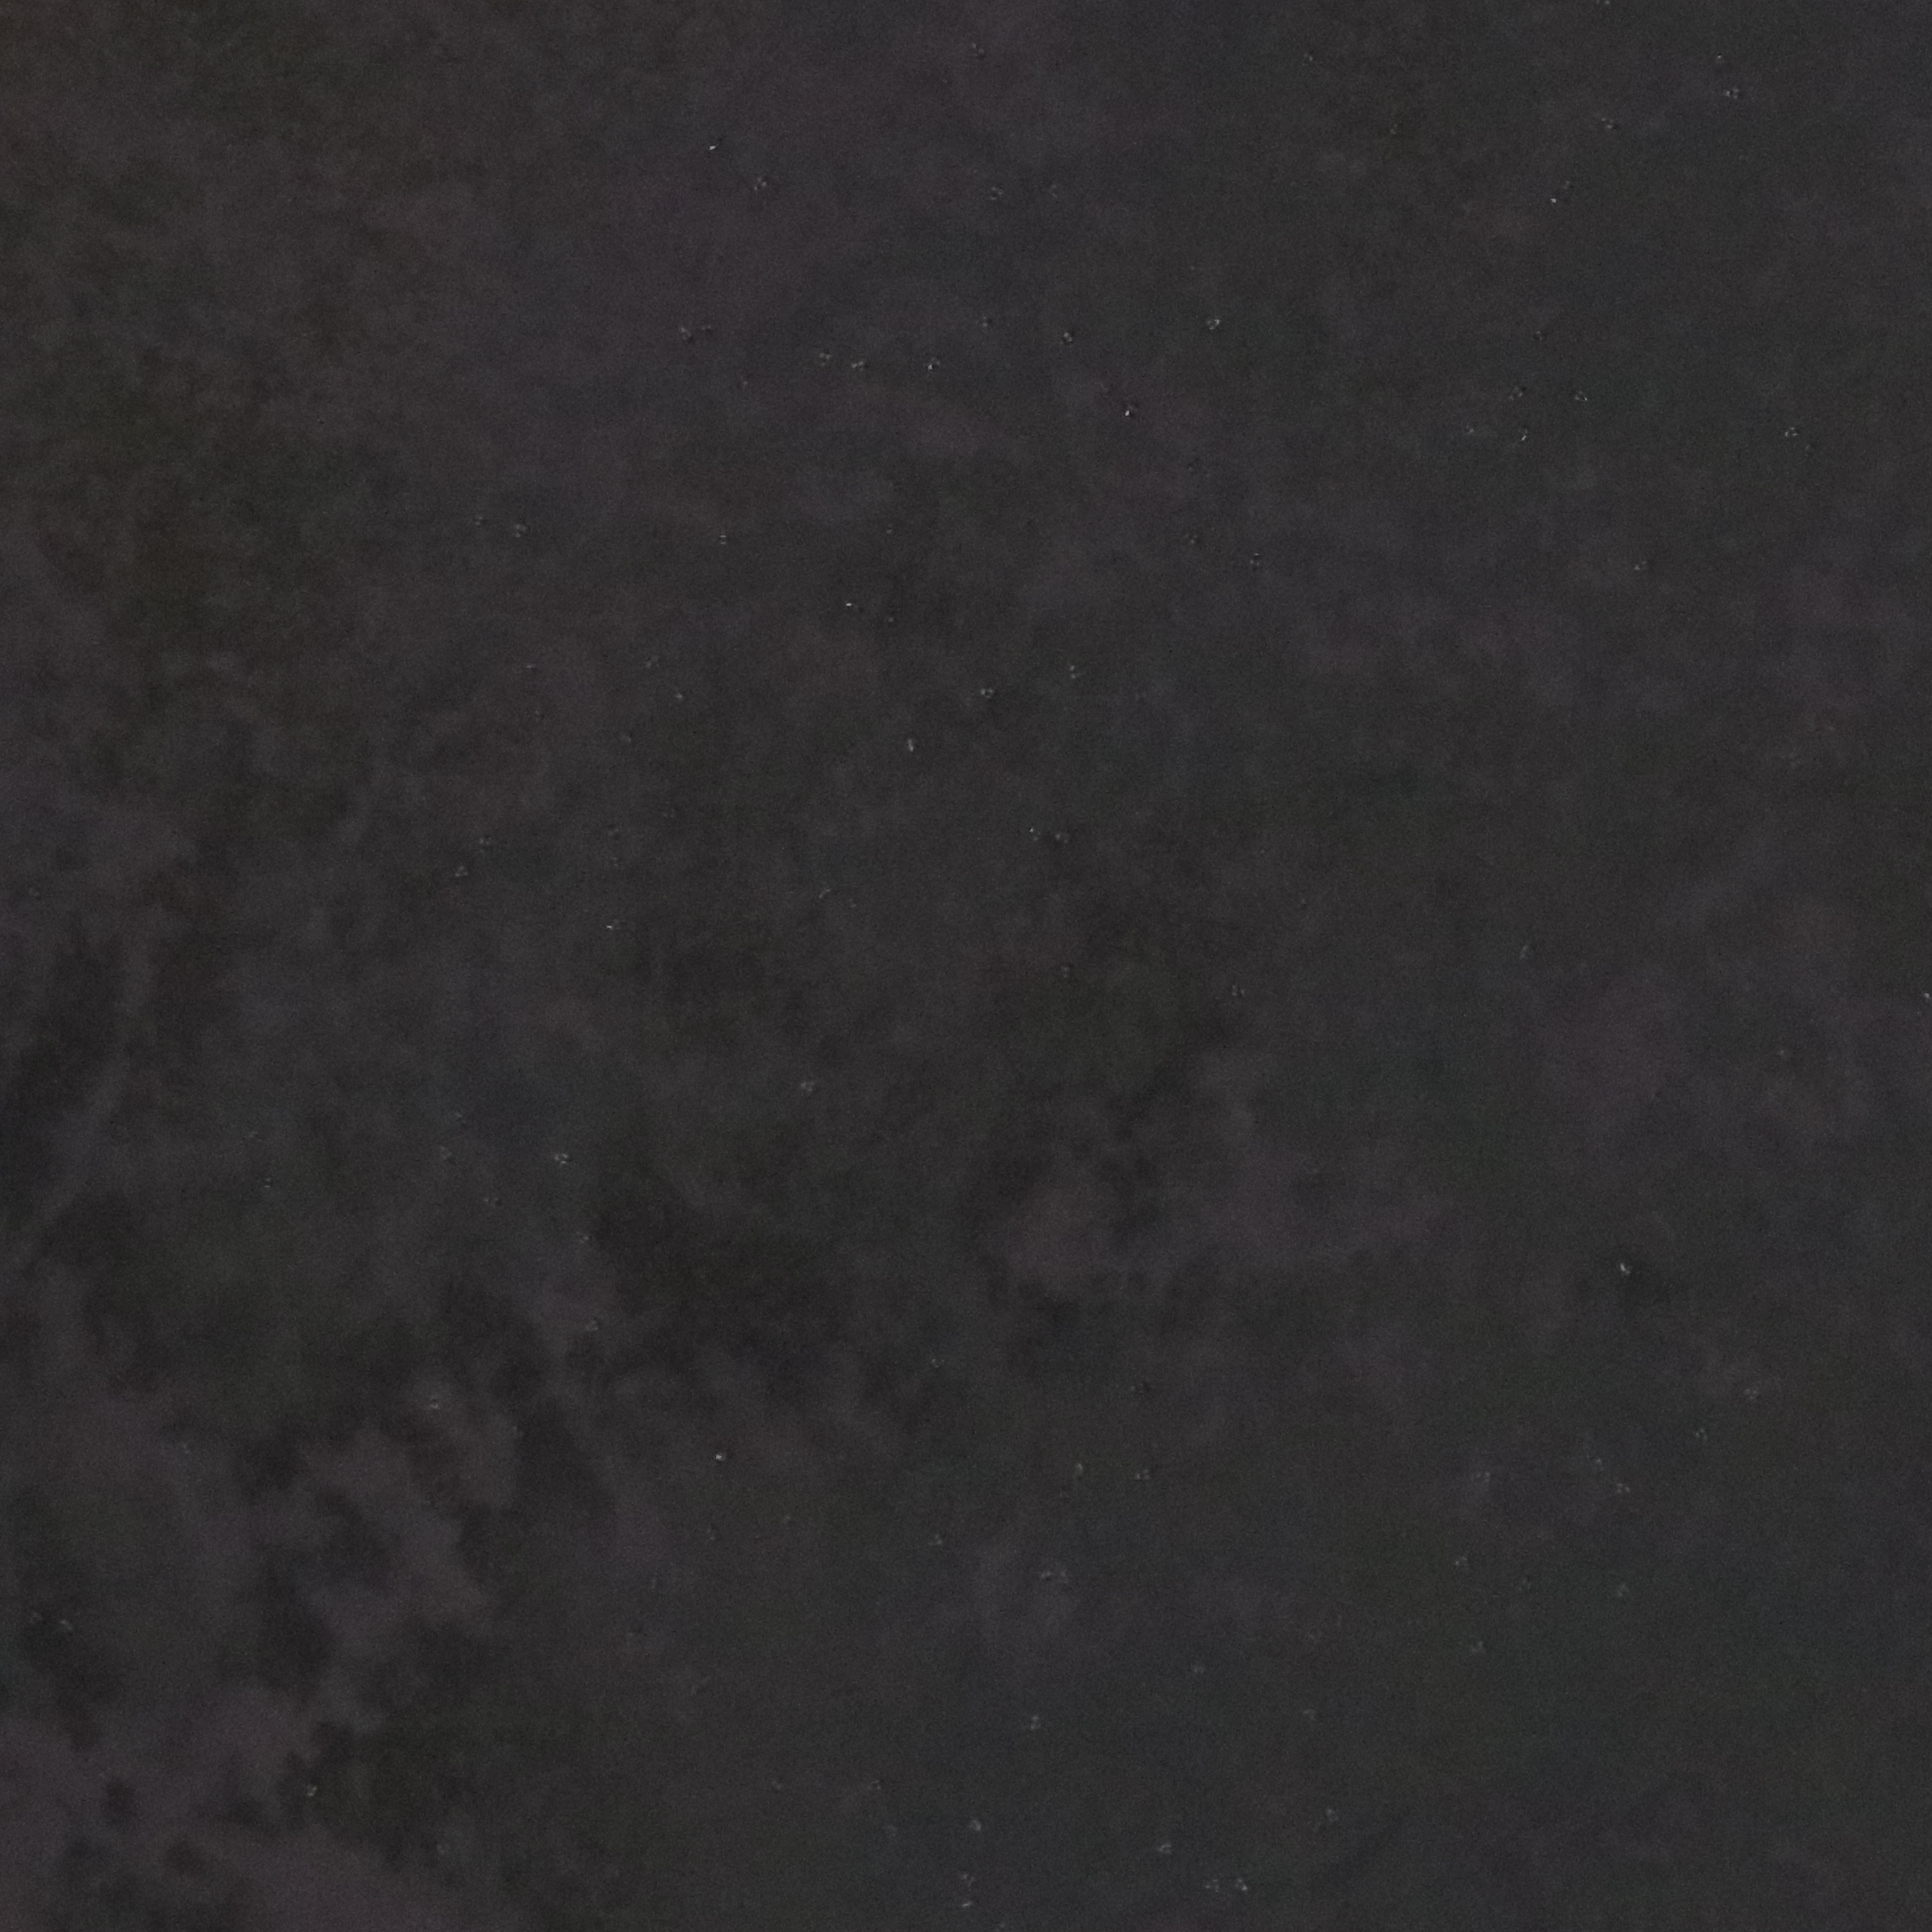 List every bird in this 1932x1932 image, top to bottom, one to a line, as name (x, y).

brant (983, 45)
brant (1723, 47)
brant (1310, 49)
brant (1737, 88)
brant (1608, 120)
brant (1398, 123)
brant (720, 145)
brant (1577, 176)
brant (756, 186)
brant (992, 193)
brant (1061, 194)
brant (1561, 198)
brant (988, 324)
brant (718, 327)
brant (1208, 327)
brant (1542, 327)
brant (685, 334)
brant (1072, 345)
brant (820, 357)
brant (858, 363)
brant (931, 364)
brant (750, 380)
brant (1516, 392)
brant (1584, 395)
brant (1129, 412)
brant (1478, 422)
brant (1791, 425)
brant (1525, 434)
brant (1188, 466)
brant (479, 524)
brant (523, 529)
brant (900, 529)
brant (1193, 535)
brant (724, 536)
brant (1260, 564)
brant (1644, 564)
brant (848, 607)
brant (891, 625)
brant (657, 660)
brant (1079, 670)
brant (537, 676)
brant (989, 696)
brant (674, 698)
brant (537, 714)
brant (635, 736)
brant (909, 744)
brant (664, 812)
brant (613, 826)
brant (1036, 830)
brant (1067, 831)
brant (491, 842)
brant (622, 856)
brant (460, 876)
brant (821, 900)
brant (615, 919)
other bird (1518, 959)
brant (1071, 969)
brant (1241, 993)
brant (801, 1090)
brant (459, 1117)
brant (258, 1138)
brant (446, 1143)
brant (564, 1161)
brant (270, 1189)
brant (495, 1197)
brant (581, 1232)
brant (596, 1333)
brant (938, 1363)
brant (1746, 1395)
brant (1137, 1398)
brant (438, 1399)
brant (1699, 1433)
brant (721, 1454)
brant (1603, 1463)
brant (1080, 1468)
brant (1139, 1480)
brant (1484, 1481)
brant (1622, 1491)
other bird (789, 1525)
brant (938, 1531)
other bird (709, 1535)
brant (1464, 1557)
brant (1043, 1575)
brant (1067, 1580)
brant (1531, 1580)
other bird (655, 1582)
brant (1622, 1591)
brant (46, 1619)
brant (76, 1634)
other bird (626, 1634)
brant (1476, 1655)
brant (1195, 1666)
other bird (691, 1686)
brant (1309, 1719)
brant (1036, 1722)
brant (775, 1784)
brant (310, 1787)
brant (883, 1796)
brant (1341, 1811)
brant (984, 1824)
brant (893, 1832)
brant (1168, 1842)
brant (449, 1844)
brant (974, 1869)
brant (1212, 1886)
brant (1250, 1892)
brant (967, 1904)
brant (1011, 1926)